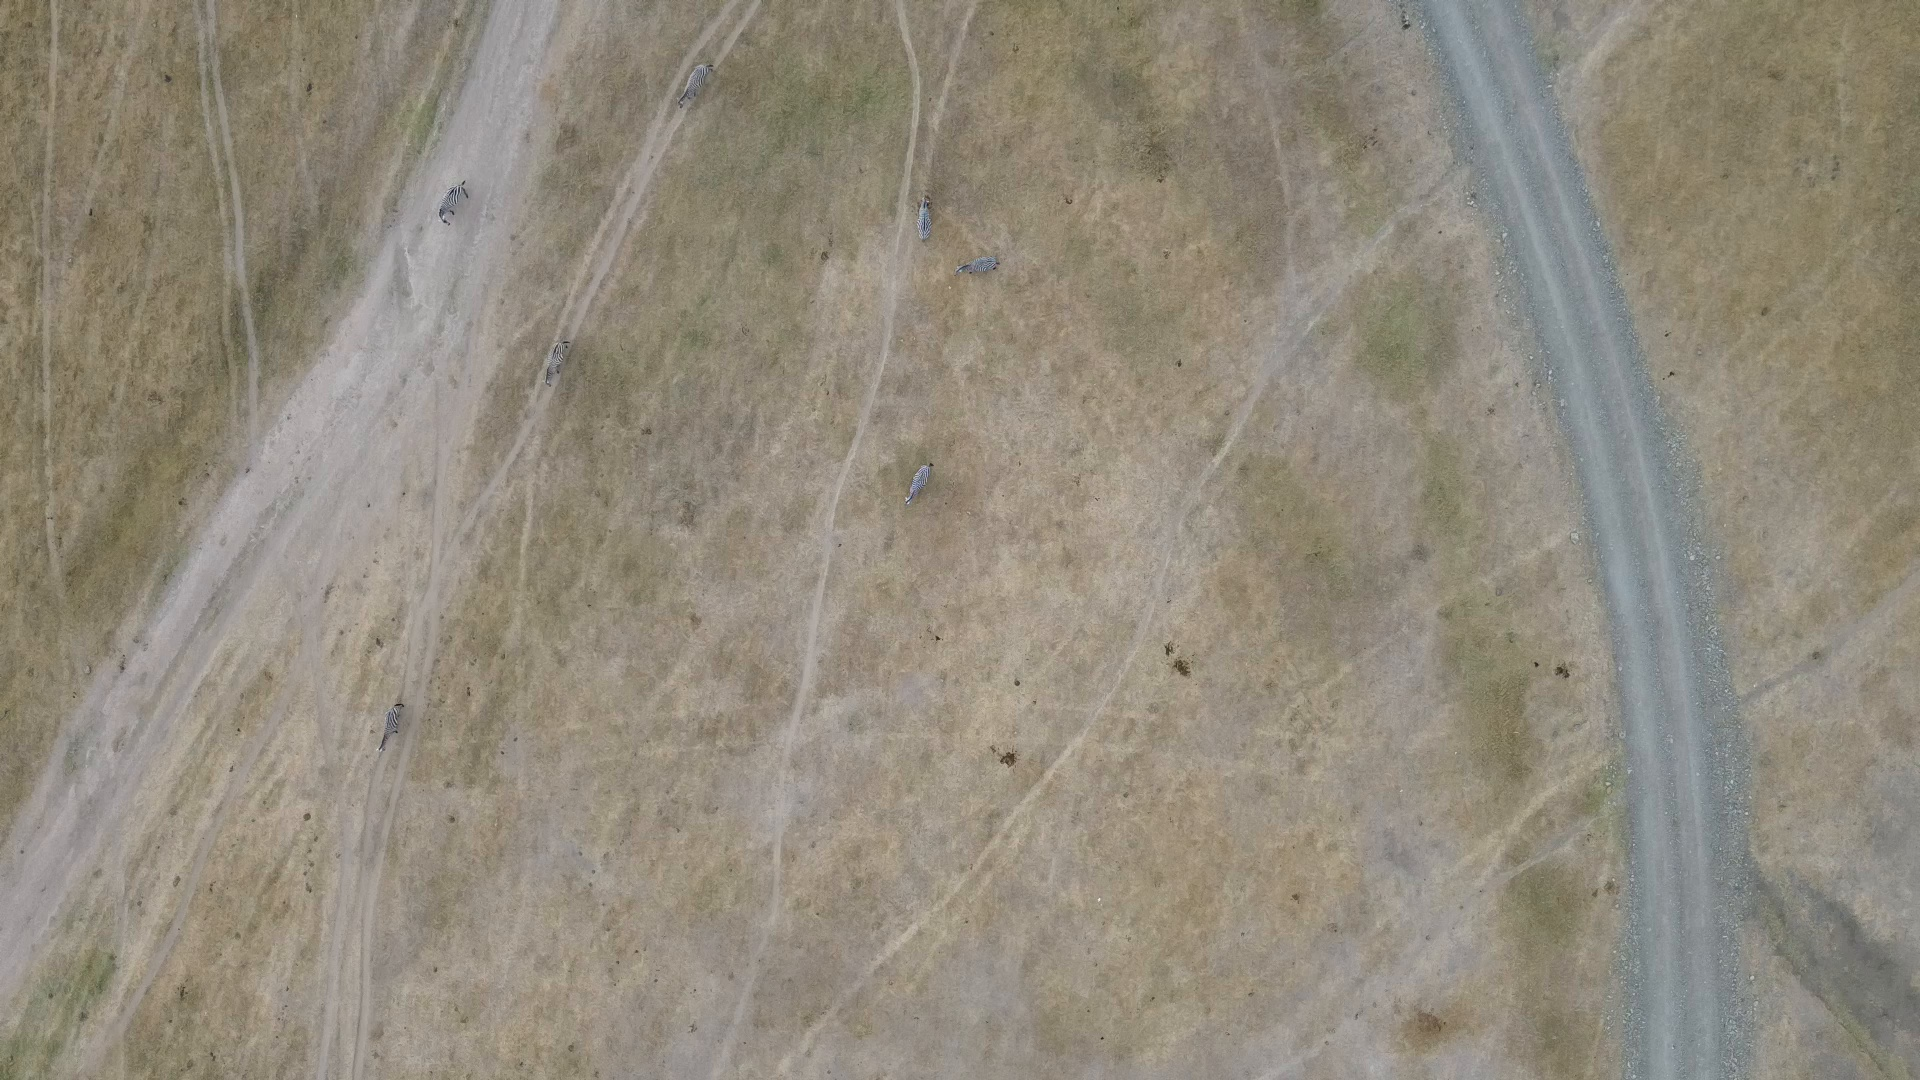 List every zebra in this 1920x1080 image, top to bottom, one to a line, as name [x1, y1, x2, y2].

zebra [678, 65, 710, 109]
zebra [437, 184, 467, 218]
zebra [917, 199, 932, 240]
zebra [958, 257, 998, 274]
zebra [544, 337, 570, 385]
zebra [905, 465, 930, 506]
zebra [377, 705, 402, 754]